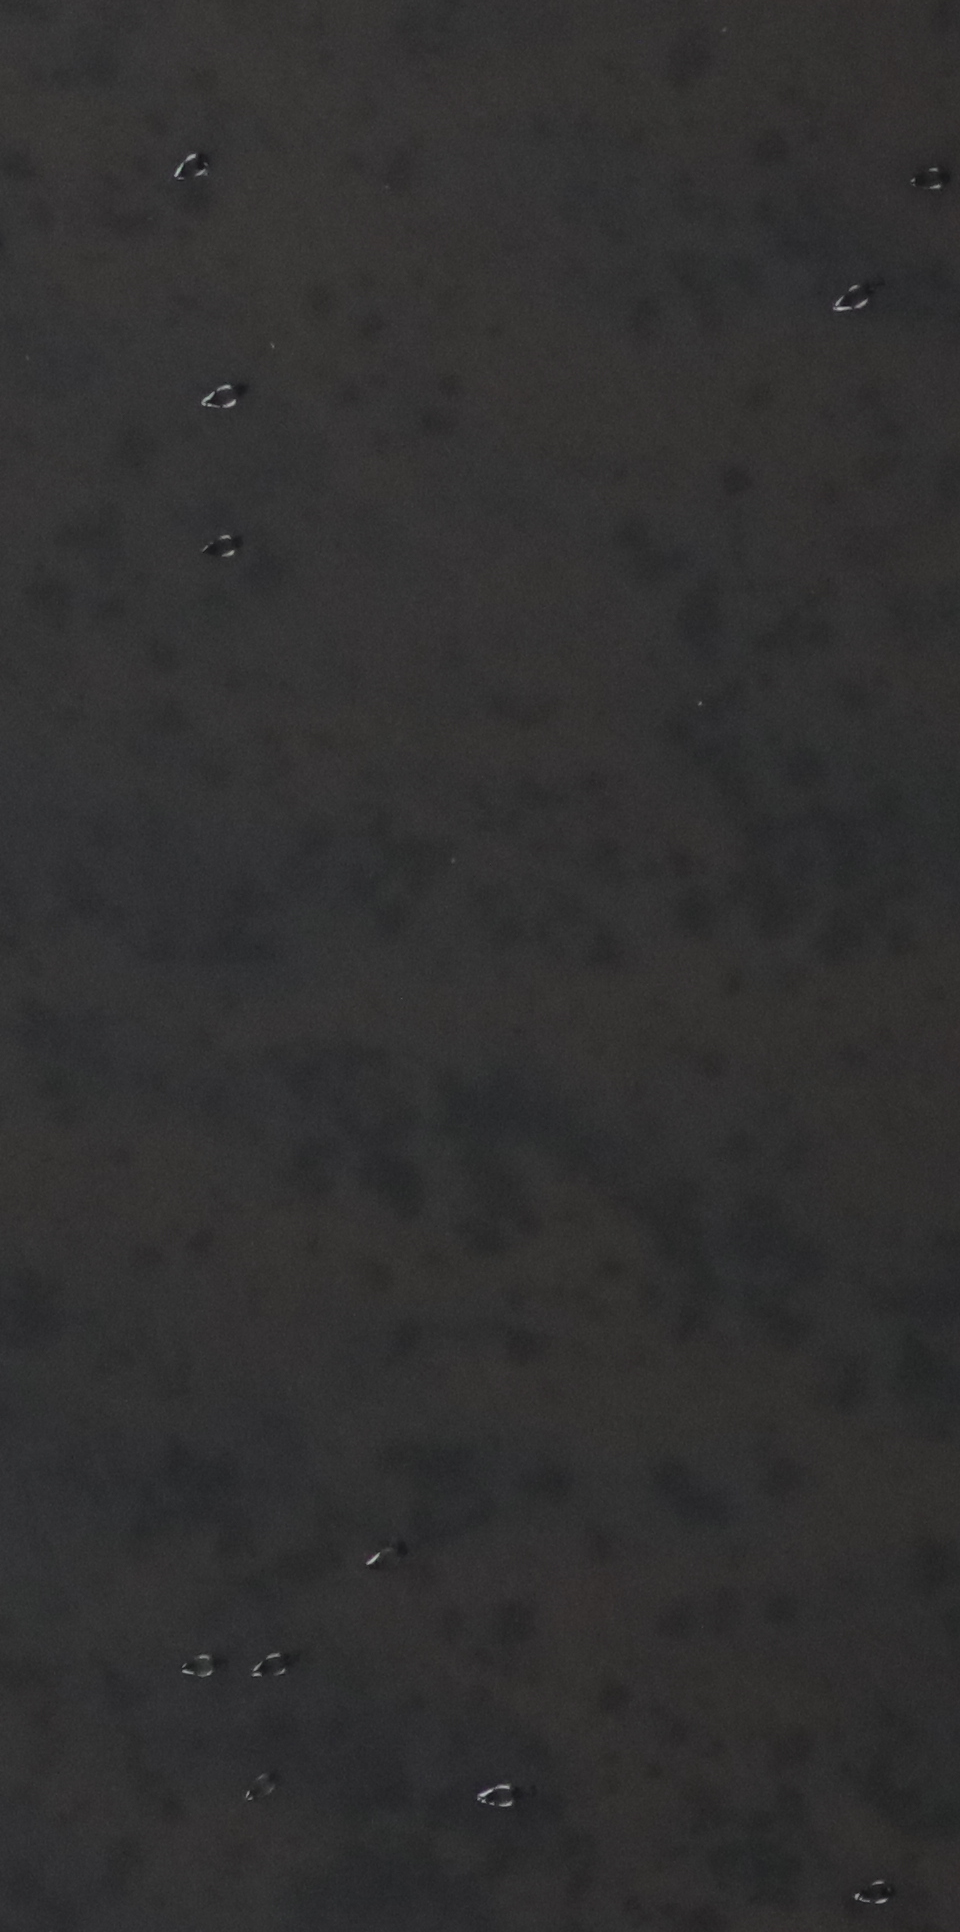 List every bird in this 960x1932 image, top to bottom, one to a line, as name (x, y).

brant (192, 166)
brant (930, 171)
brant (855, 296)
brant (224, 396)
brant (223, 545)
brant (380, 1550)
brant (199, 1666)
brant (272, 1666)
brant (262, 1788)
brant (502, 1796)
brant (876, 1895)